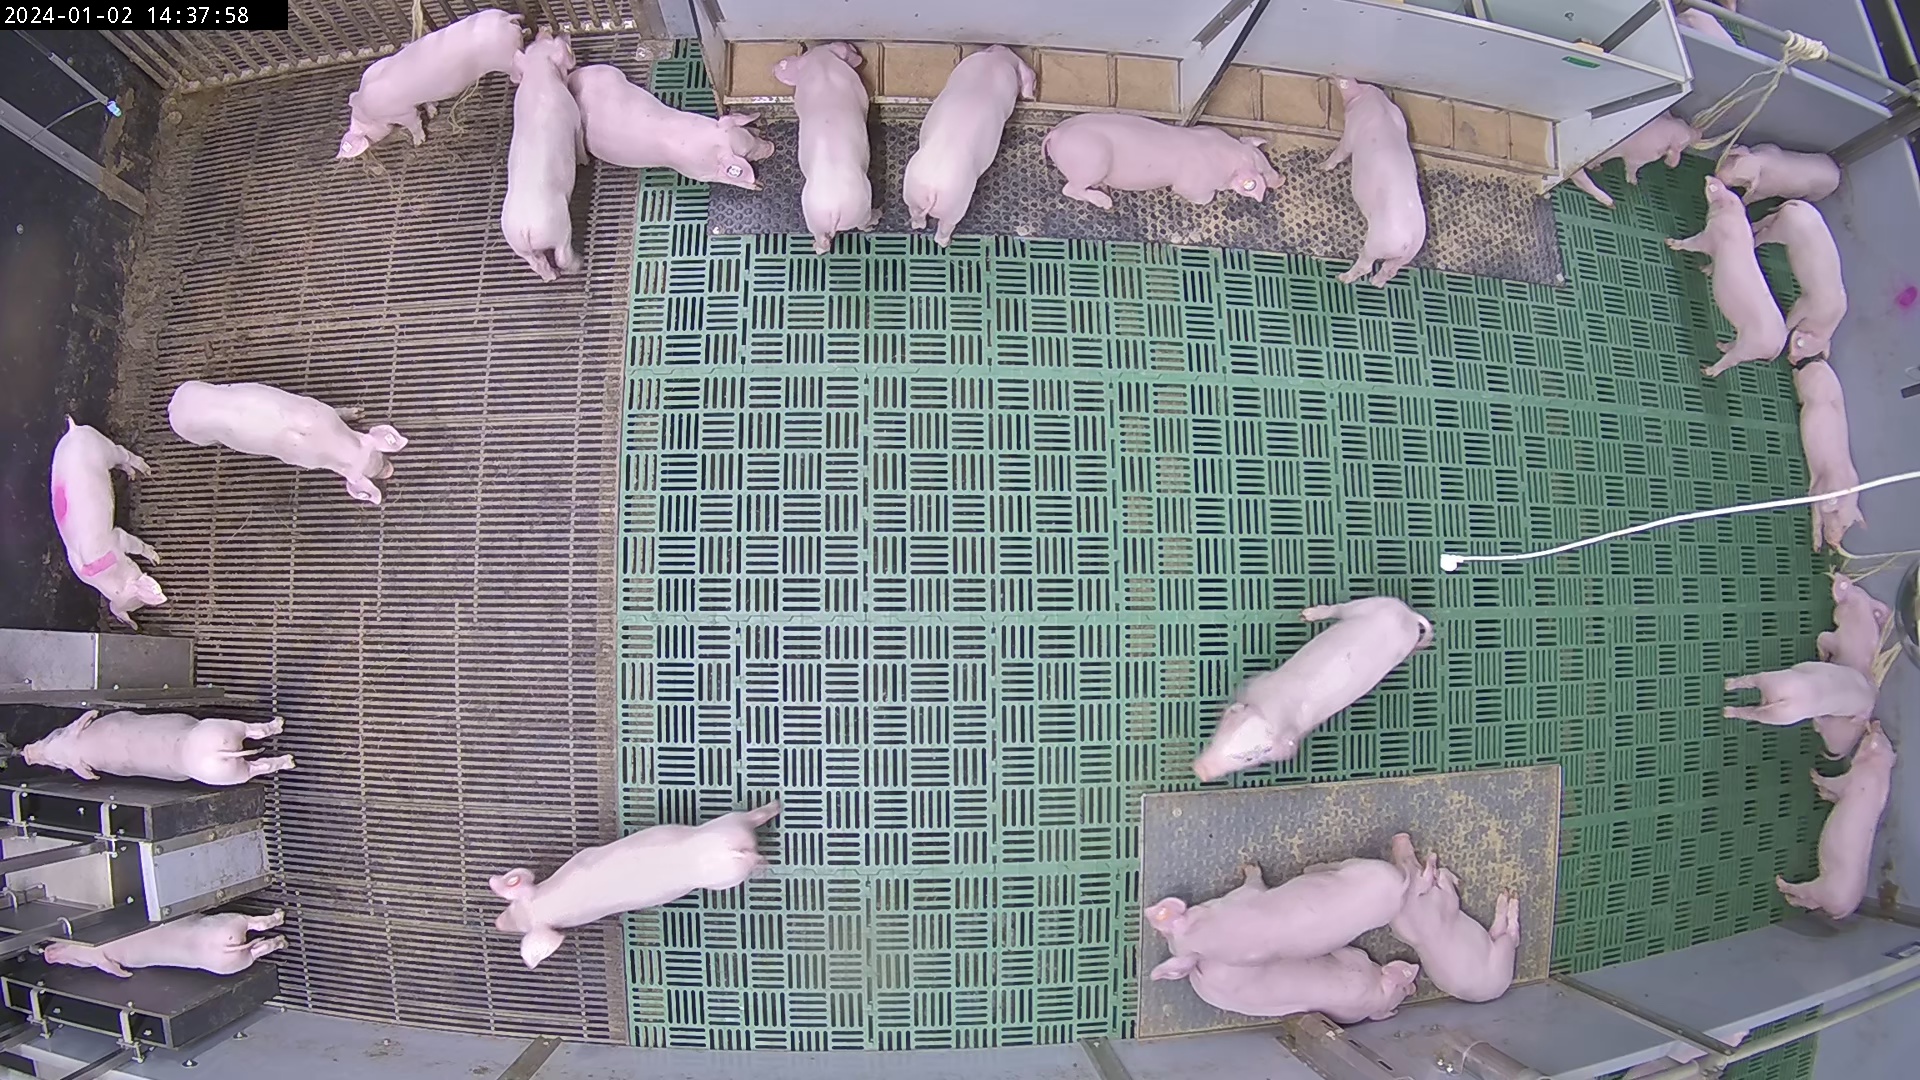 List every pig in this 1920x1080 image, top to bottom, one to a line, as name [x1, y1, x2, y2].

pig [336, 5, 525, 159]
pig [1674, 7, 1735, 45]
pig [499, 28, 592, 282]
pig [774, 40, 882, 257]
pig [902, 42, 1038, 246]
pig [566, 64, 775, 188]
pig [1315, 75, 1426, 288]
pig [1569, 110, 1705, 212]
pig [1041, 111, 1288, 211]
pig [1713, 141, 1839, 205]
pig [1662, 176, 1787, 379]
pig [1750, 197, 1850, 368]
pig [1790, 359, 1868, 555]
pig [163, 374, 409, 507]
pig [50, 414, 172, 631]
pig [1813, 573, 1891, 761]
pig [1191, 595, 1435, 783]
pig [1723, 660, 1879, 726]
pig [23, 709, 297, 788]
pig [1774, 720, 1898, 922]
pig [484, 805, 779, 971]
pig [1386, 829, 1520, 1003]
pig [1146, 860, 1408, 981]
pig [42, 905, 285, 977]
pig [1188, 948, 1420, 1022]